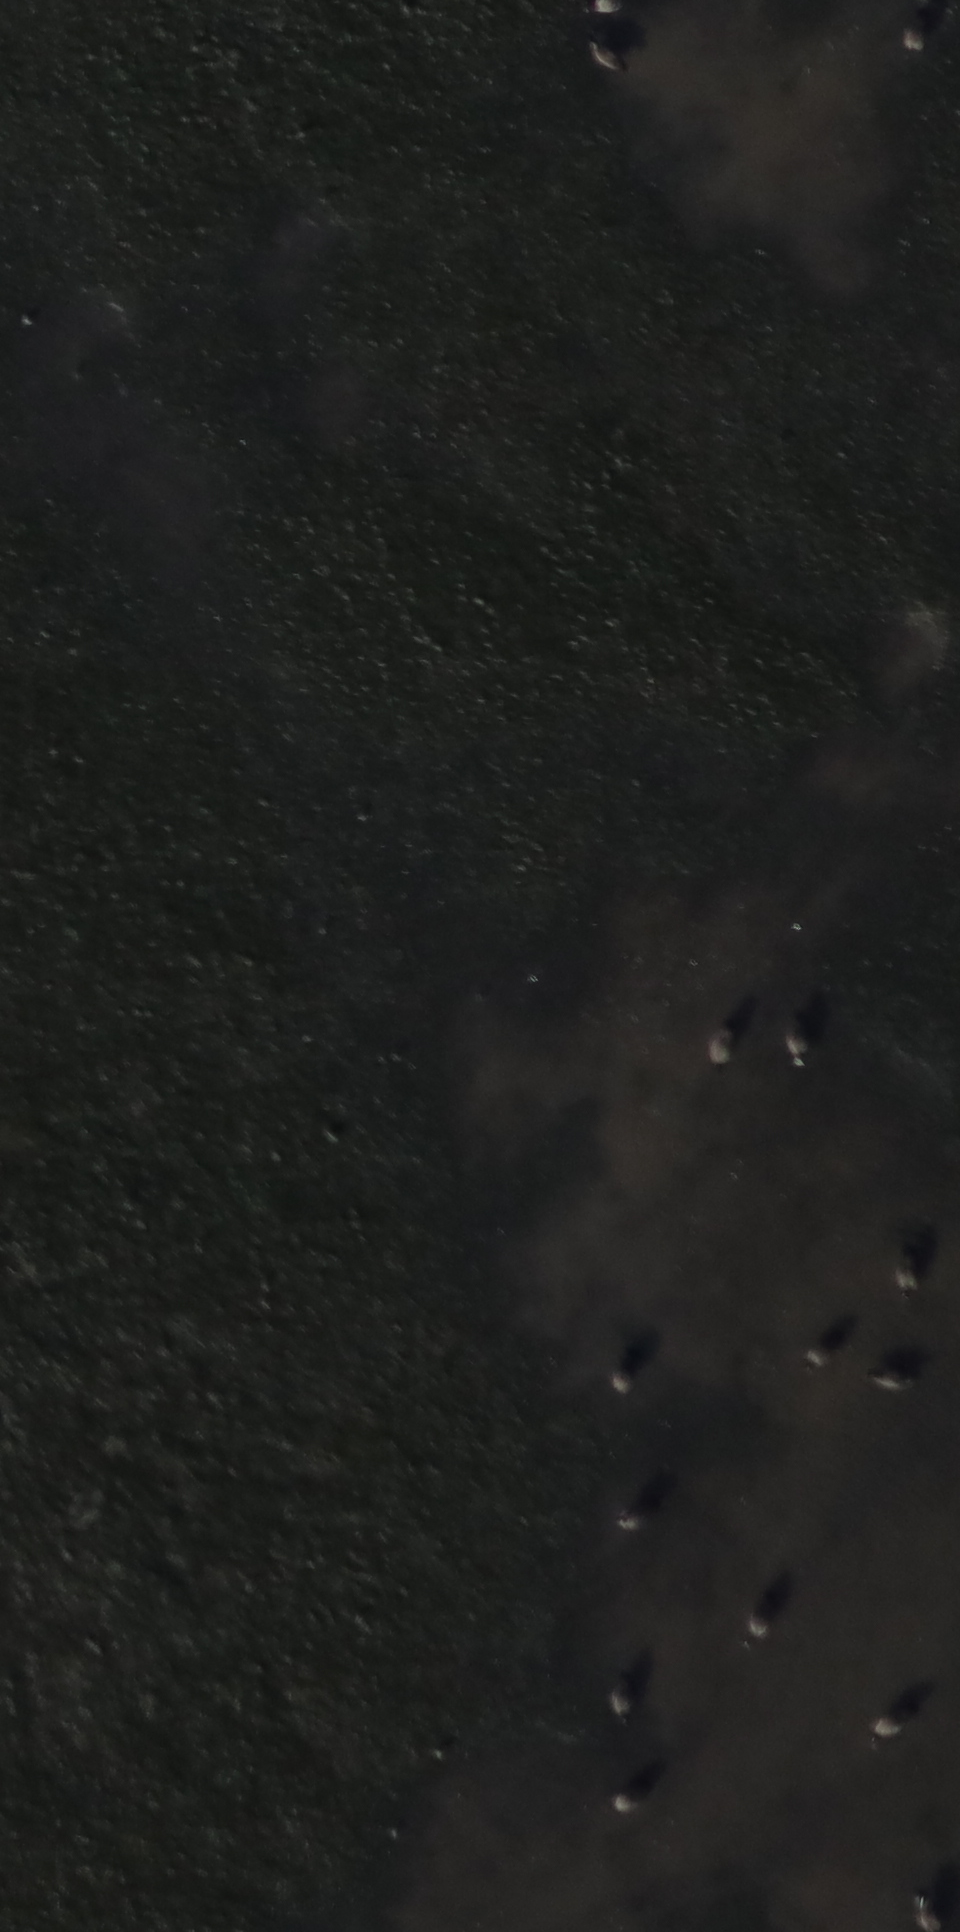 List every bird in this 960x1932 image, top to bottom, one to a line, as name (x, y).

Canada goose (919, 25)
Canada goose (606, 55)
Canada goose (797, 1037)
Canada goose (722, 1046)
Canada goose (906, 1269)
Canada goose (816, 1352)
Canada goose (895, 1382)
Canada goose (626, 1387)
Canada goose (622, 1516)
Canada goose (761, 1620)
Canada goose (624, 1699)
Canada goose (891, 1729)
Canada goose (623, 1801)
Canada goose (931, 1927)